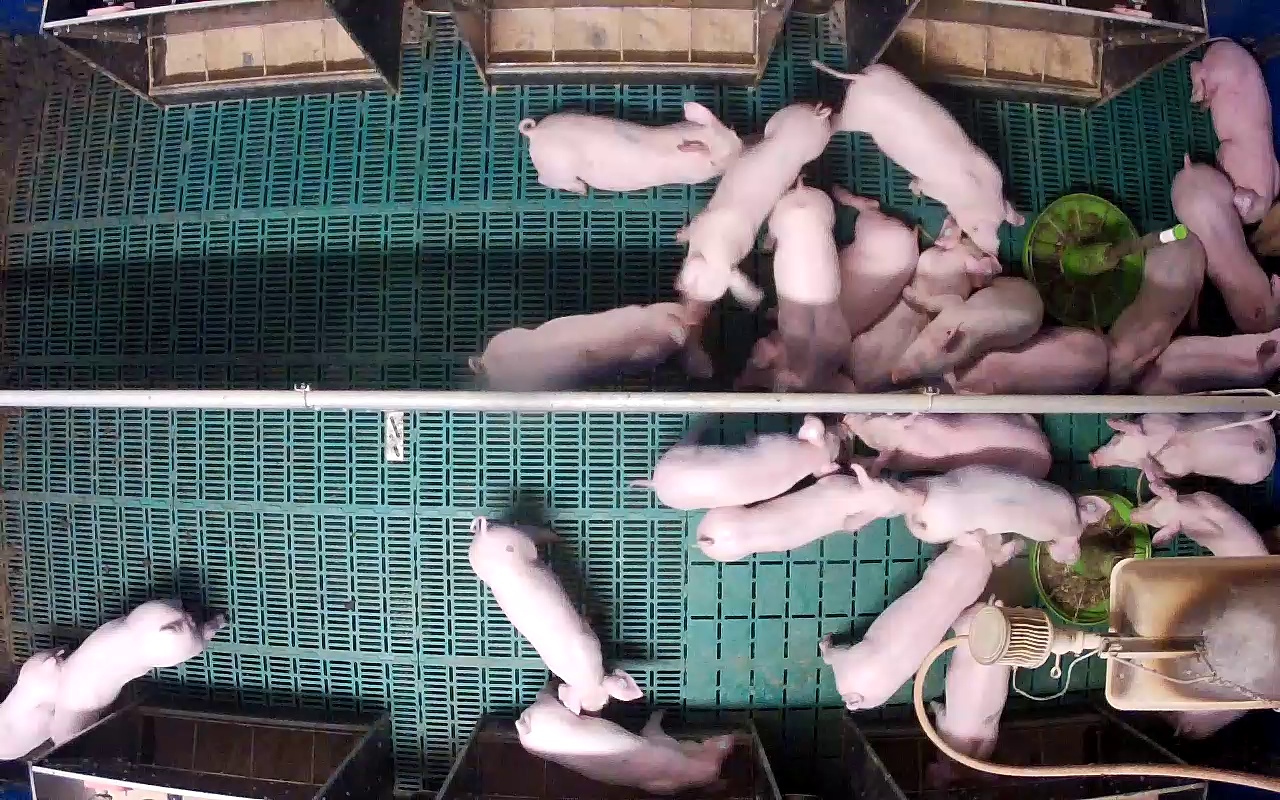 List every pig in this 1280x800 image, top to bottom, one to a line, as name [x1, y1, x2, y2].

pig [1188, 34, 1278, 225]
pig [812, 57, 1026, 258]
pig [673, 99, 836, 328]
pig [518, 101, 745, 196]
pig [1169, 153, 1278, 333]
pig [753, 174, 853, 393]
pig [734, 185, 921, 392]
pig [841, 215, 1006, 391]
pig [1103, 228, 1205, 390]
pig [891, 276, 1044, 391]
pig [467, 302, 717, 388]
pig [955, 322, 1184, 395]
pig [1153, 328, 1280, 394]
pig [841, 410, 1053, 478]
pig [627, 412, 852, 509]
pig [1088, 412, 1278, 486]
pig [693, 461, 928, 563]
pig [904, 464, 1113, 568]
pig [1128, 478, 1271, 557]
pig [468, 513, 644, 718]
pig [819, 528, 1023, 713]
pig [927, 594, 1014, 788]
pig [50, 599, 230, 746]
pig [1, 645, 66, 764]
pig [513, 678, 736, 796]
pig [1157, 709, 1248, 739]